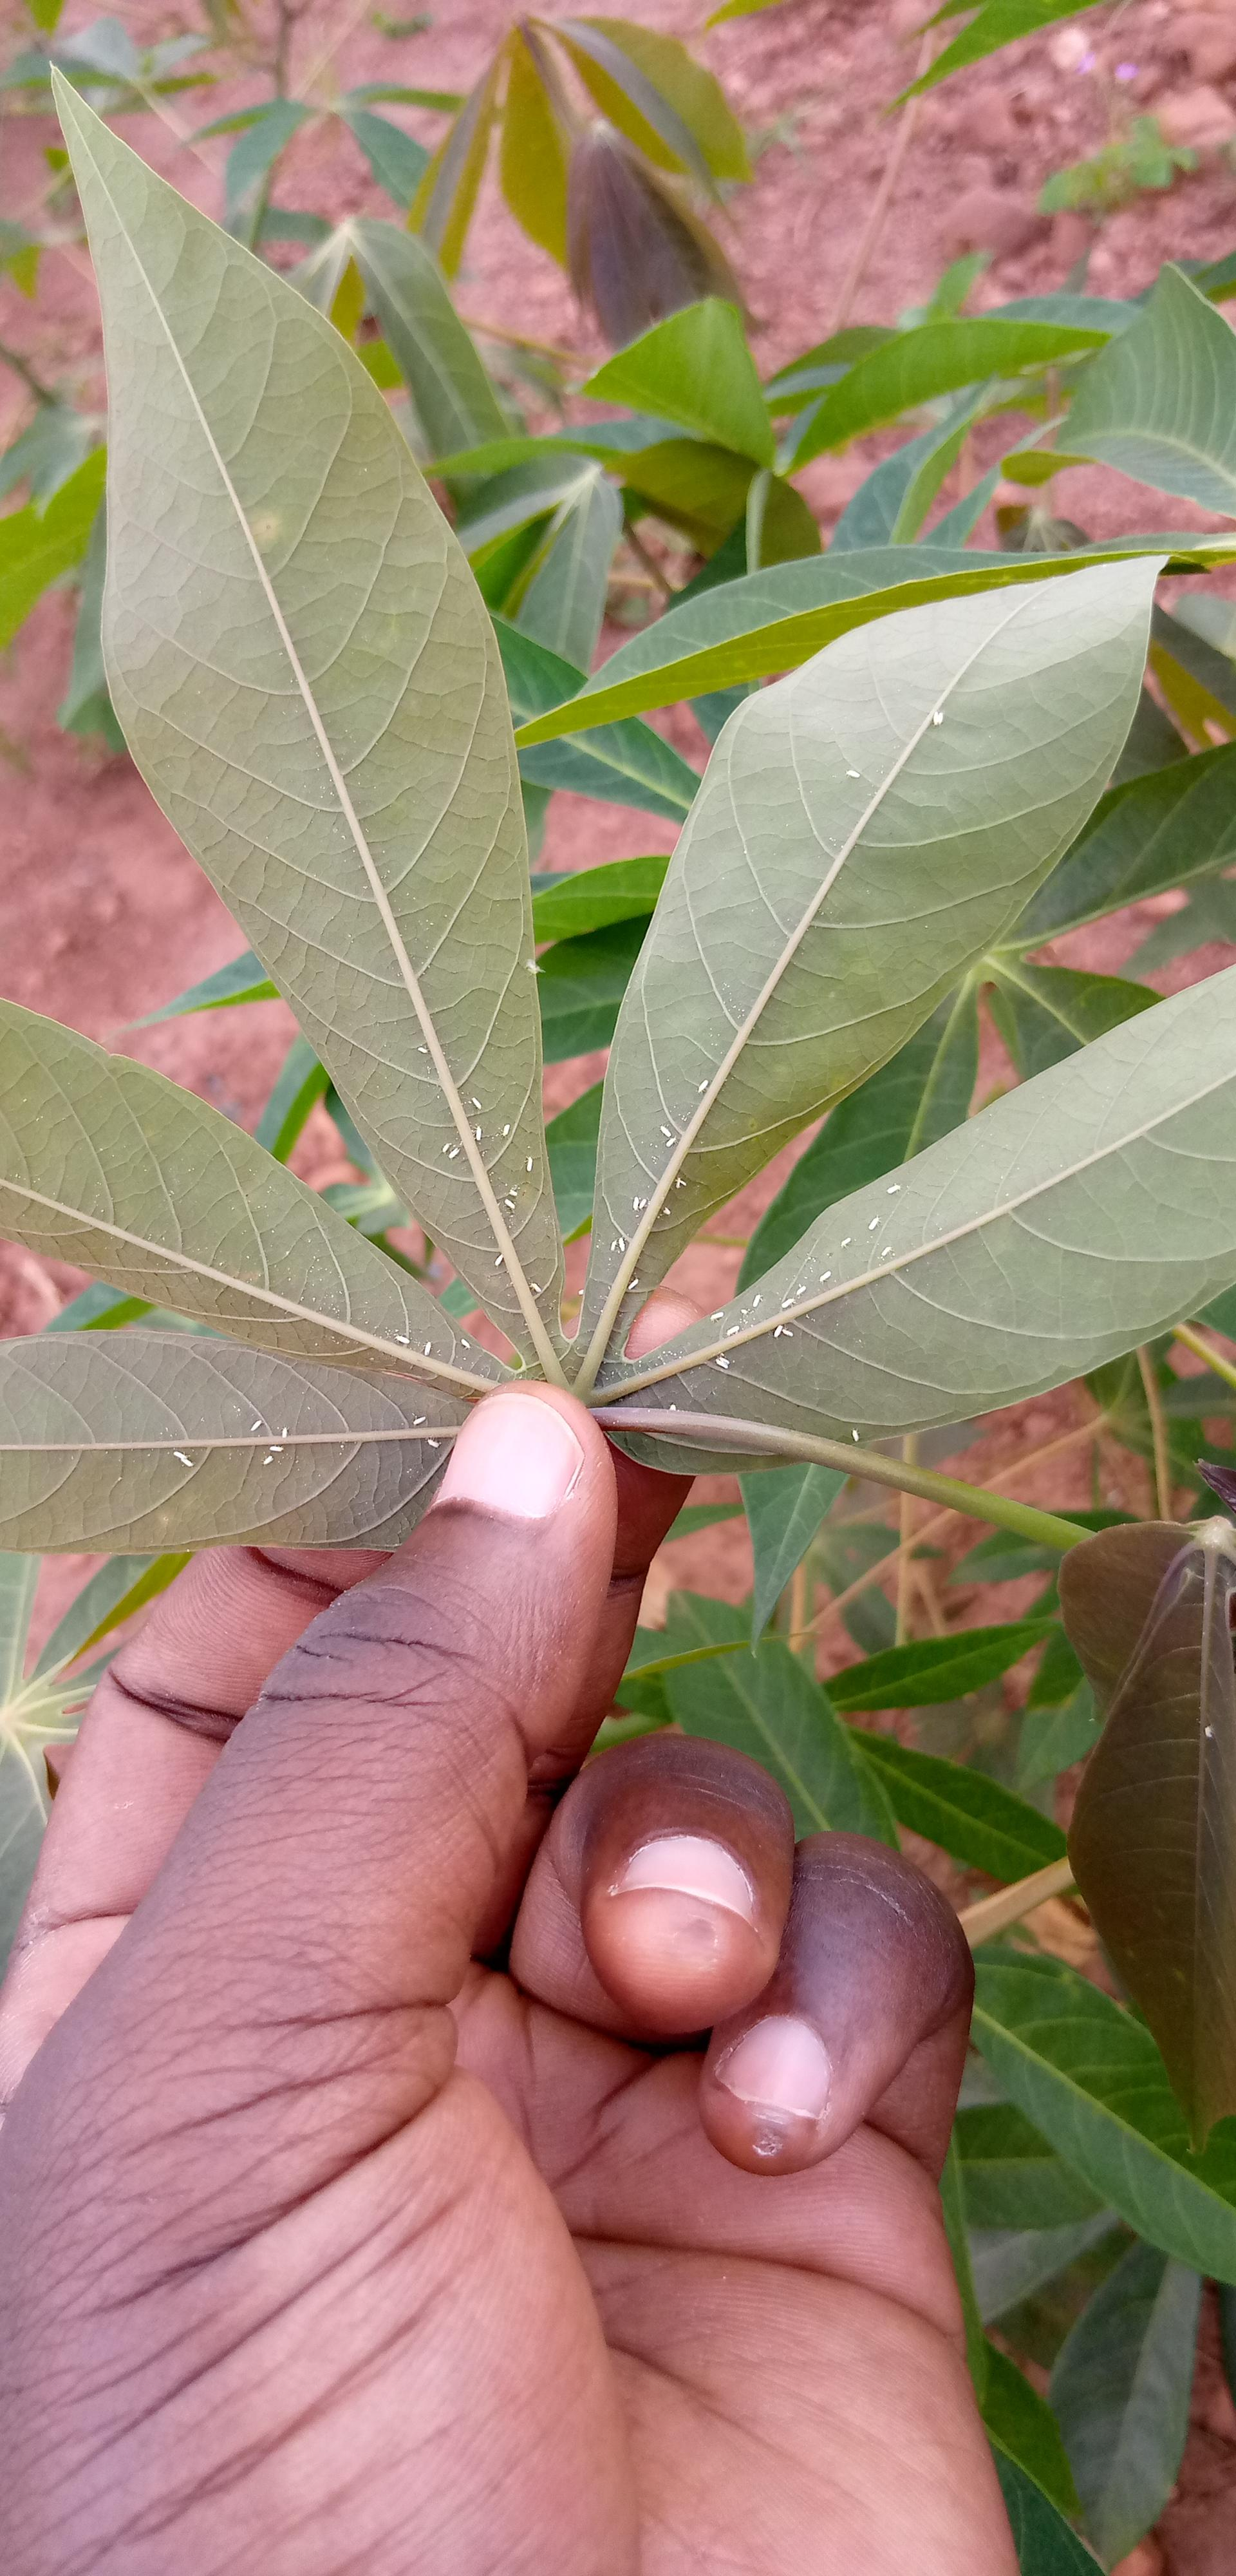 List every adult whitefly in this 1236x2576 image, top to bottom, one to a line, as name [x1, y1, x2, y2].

whitefly [938, 710, 944, 725]
whitefly [932, 711, 939, 728]
whitefly [844, 768, 861, 781]
whitefly [415, 1045, 429, 1056]
whitefly [697, 1078, 710, 1095]
whitefly [469, 1095, 483, 1111]
whitefly [501, 1122, 510, 1137]
whitefly [659, 1123, 672, 1138]
whitefly [472, 1124, 483, 1142]
whitefly [665, 1135, 678, 1150]
whitefly [441, 1142, 451, 1154]
whitefly [447, 1146, 462, 1161]
whitefly [523, 1154, 536, 1173]
whitefly [675, 1176, 687, 1189]
whitefly [885, 1181, 903, 1195]
whitefly [507, 1188, 519, 1197]
whitefly [631, 1194, 639, 1211]
whitefly [503, 1197, 517, 1210]
whitefly [639, 1197, 648, 1210]
whitefly [661, 1206, 671, 1217]
whitefly [867, 1215, 881, 1231]
whitefly [839, 1235, 852, 1250]
whitefly [617, 1236, 626, 1254]
whitefly [609, 1239, 617, 1253]
whitefly [879, 1244, 894, 1258]
whitefly [494, 1253, 504, 1267]
whitefly [818, 1269, 832, 1283]
whitefly [627, 1276, 640, 1291]
whitefly [529, 1280, 543, 1293]
whitefly [795, 1284, 808, 1297]
whitefly [577, 1288, 585, 1296]
whitefly [751, 1293, 762, 1309]
whitefly [780, 1297, 796, 1309]
whitefly [739, 1307, 748, 1316]
whitefly [709, 1311, 724, 1321]
whitefly [772, 1323, 784, 1339]
whitefly [726, 1324, 741, 1337]
whitefly [782, 1328, 794, 1338]
whitefly [393, 1333, 411, 1346]
whitefly [459, 1335, 471, 1351]
whitefly [422, 1340, 432, 1357]
whitefly [719, 1356, 731, 1365]
whitefly [715, 1359, 729, 1370]
whitefly [668, 1403, 678, 1410]
whitefly [411, 1414, 427, 1426]
whitefly [249, 1417, 263, 1432]
whitefly [280, 1425, 288, 1439]
whitefly [850, 1426, 862, 1444]
whitefly [425, 1437, 442, 1450]
whitefly [268, 1444, 285, 1453]
whitefly [172, 1450, 189, 1459]
whitefly [261, 1453, 276, 1466]
whitefly [181, 1459, 194, 1468]
whitefly [1203, 1721, 1215, 1739]